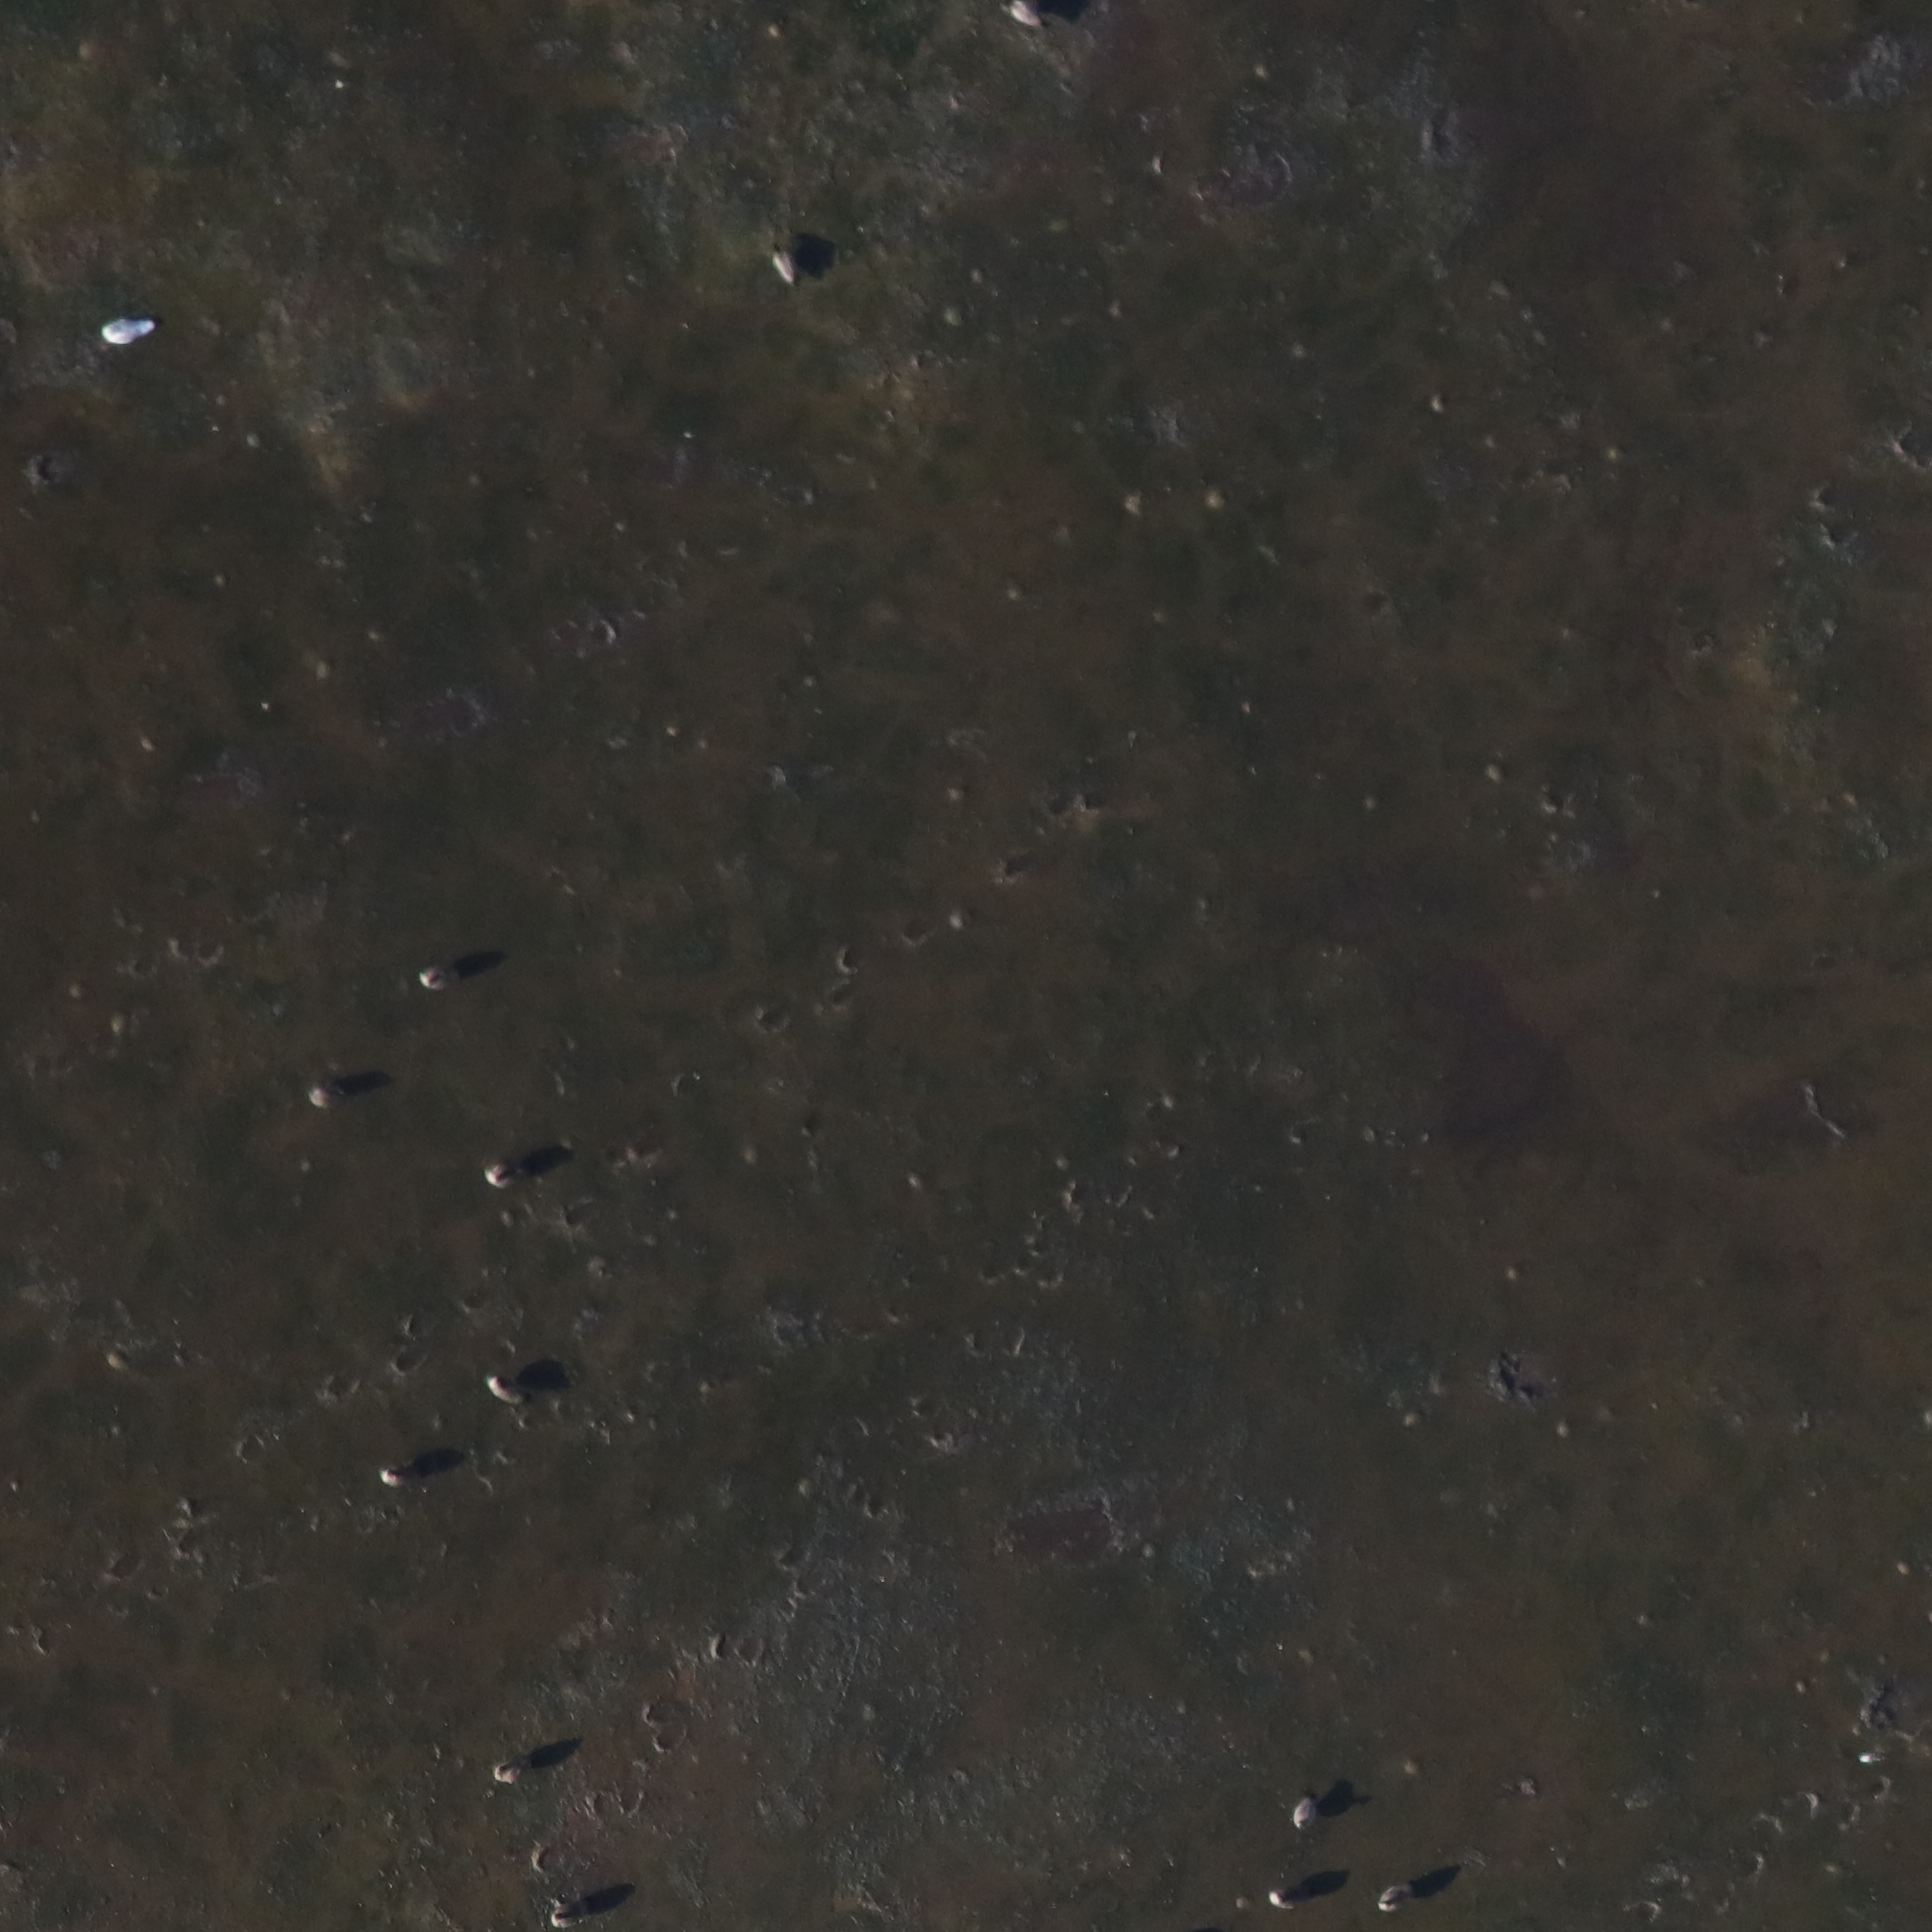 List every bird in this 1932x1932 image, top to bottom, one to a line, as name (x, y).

Canada goose (1028, 14)
Canada goose (784, 269)
gull (131, 330)
Canada goose (439, 979)
Canada goose (321, 1098)
Canada goose (499, 1174)
Canada goose (506, 1394)
Canada goose (393, 1478)
Canada goose (509, 1774)
Canada goose (1303, 1818)
Canada goose (1394, 1898)
Canada goose (1282, 1901)
Canada goose (565, 1913)